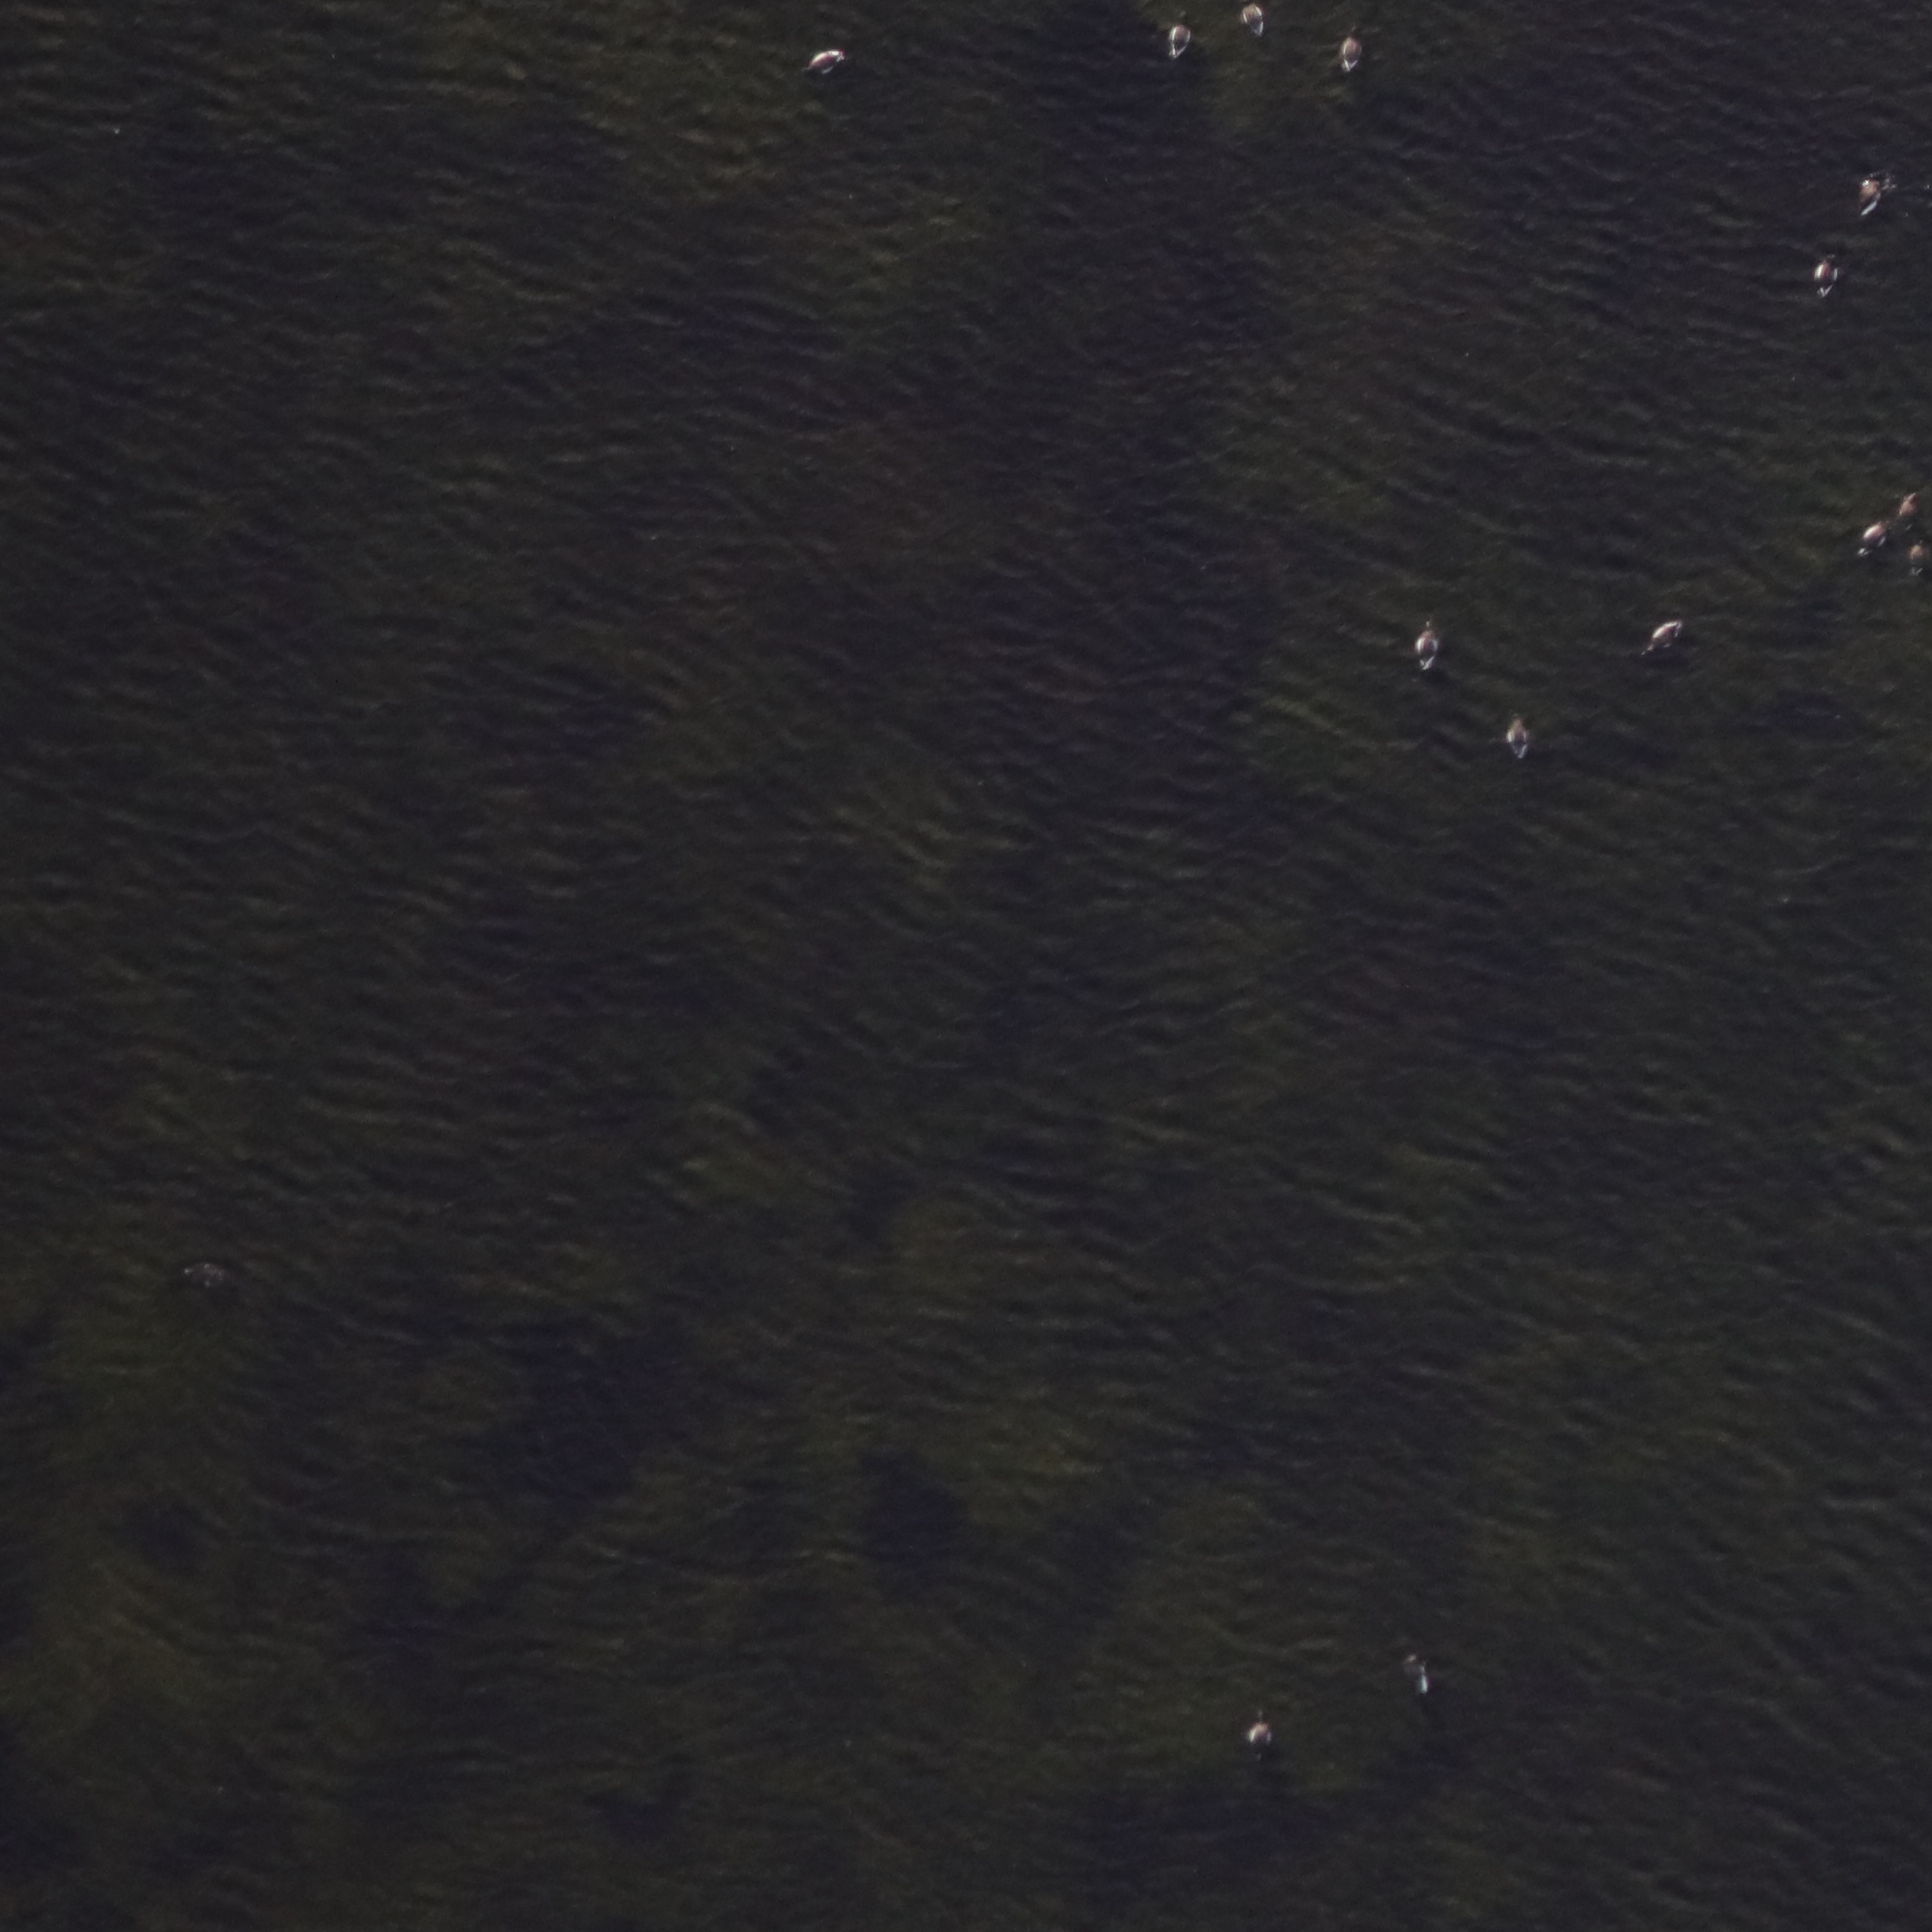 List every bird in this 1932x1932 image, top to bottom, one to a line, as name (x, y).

brant (1253, 16)
brant (1180, 38)
brant (1352, 51)
brant (825, 63)
brant (1871, 191)
brant (1826, 274)
brant (1910, 510)
brant (1880, 538)
brant (1919, 553)
brant (1664, 638)
brant (1427, 645)
brant (1519, 734)
brant (1416, 1671)
brant (1263, 1736)